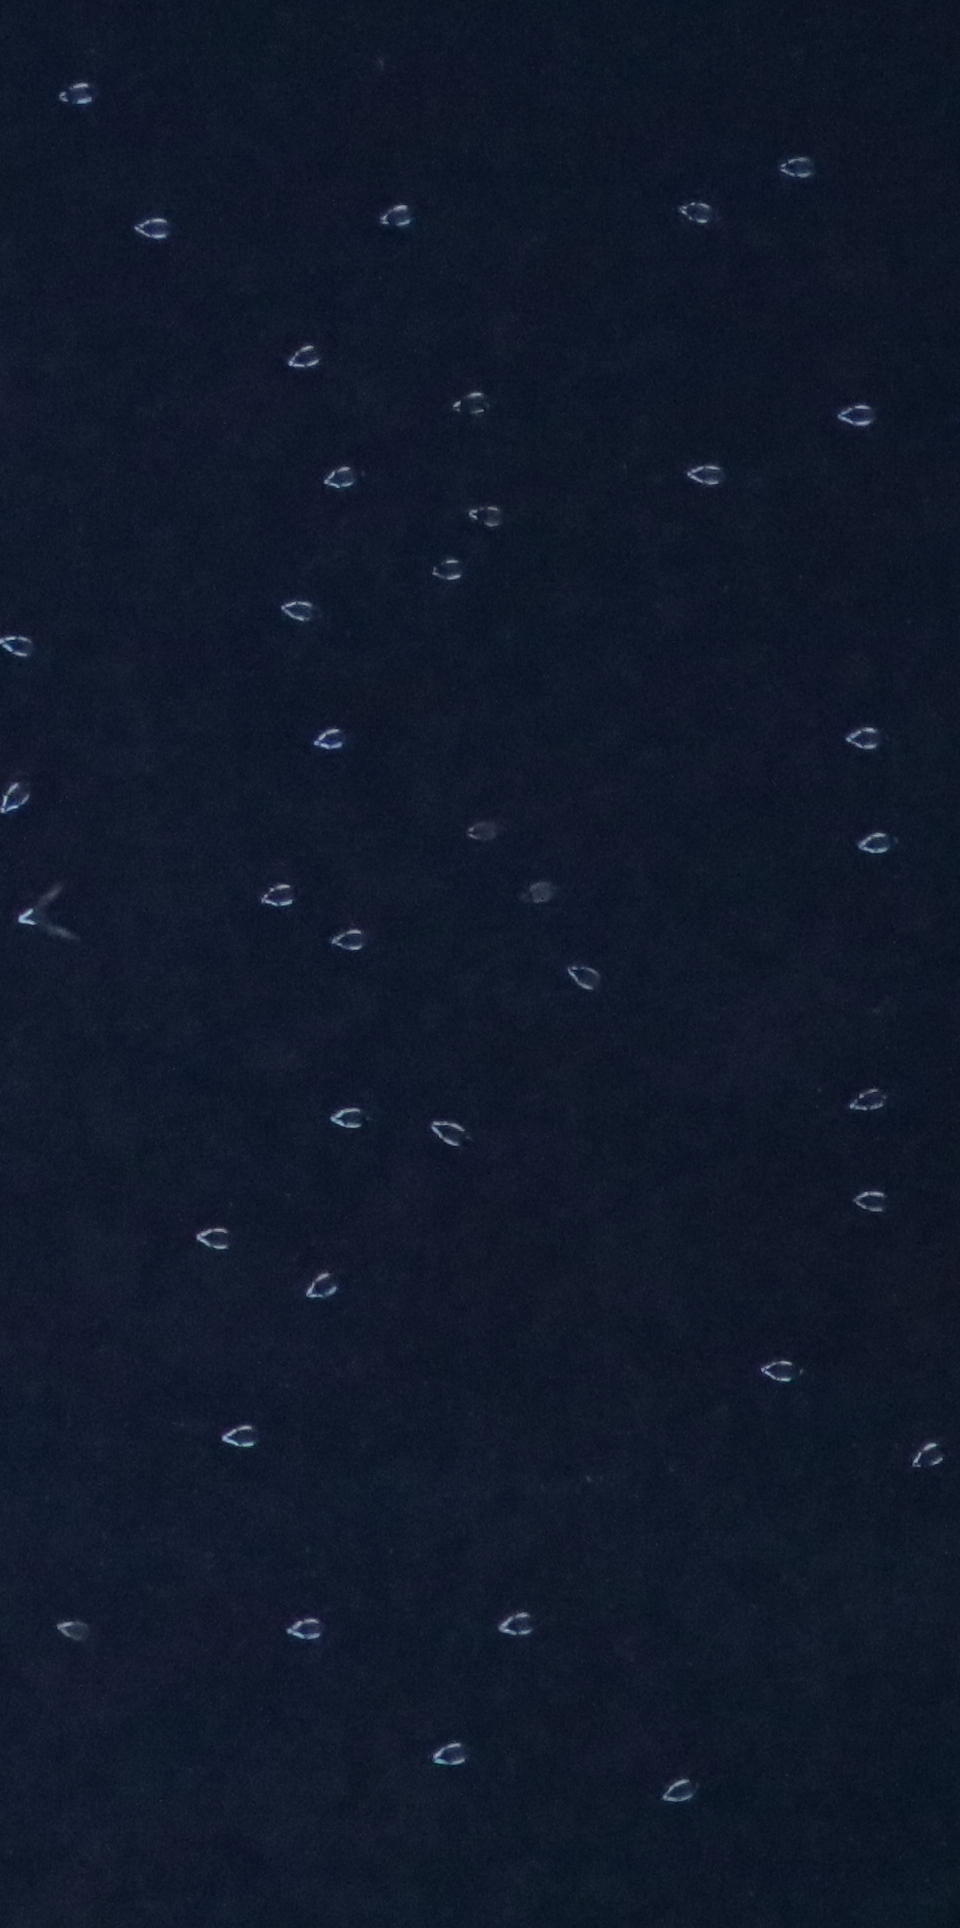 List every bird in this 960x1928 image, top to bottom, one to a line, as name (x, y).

brant (79, 94)
brant (799, 165)
brant (697, 213)
brant (398, 217)
brant (155, 228)
brant (307, 355)
brant (471, 403)
brant (858, 415)
brant (709, 473)
brant (342, 475)
brant (491, 517)
brant (448, 567)
brant (302, 610)
brant (22, 644)
brant (335, 737)
brant (865, 737)
brant (17, 792)
brant (485, 830)
brant (880, 843)
brant (535, 893)
brant (280, 894)
brant (41, 916)
brant (349, 939)
brant (587, 977)
brant (869, 1099)
brant (350, 1118)
brant (452, 1133)
brant (871, 1202)
brant (216, 1240)
brant (323, 1285)
brant (782, 1370)
brant (244, 1435)
brant (929, 1455)
brant (520, 1626)
brant (76, 1629)
brant (309, 1629)
brant (452, 1752)
brant (681, 1790)